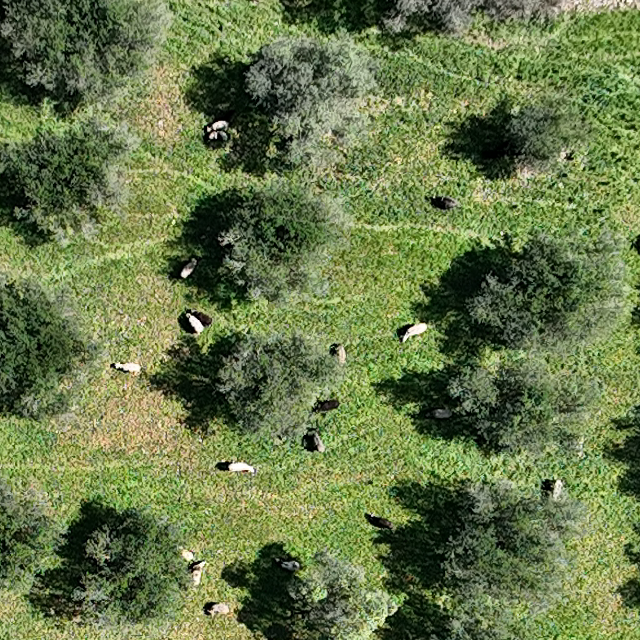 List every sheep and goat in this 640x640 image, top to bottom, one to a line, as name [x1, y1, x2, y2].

sheep [206, 121, 228, 133]
sheep [203, 130, 229, 143]
sheep [427, 195, 459, 209]
sheep [181, 258, 196, 278]
sheep [187, 309, 212, 326]
sheep [185, 313, 204, 333]
sheep [401, 323, 426, 344]
sheep [336, 344, 346, 366]
sheep [114, 363, 142, 373]
sheep [314, 400, 340, 411]
sheep [425, 409, 452, 418]
sheep [314, 431, 326, 453]
sheep [228, 462, 255, 473]
sheep [552, 479, 564, 502]
sheep [371, 514, 394, 530]
sheep [178, 544, 192, 563]
sheep [274, 557, 300, 571]
sheep [190, 560, 206, 588]
sheep [207, 602, 230, 618]